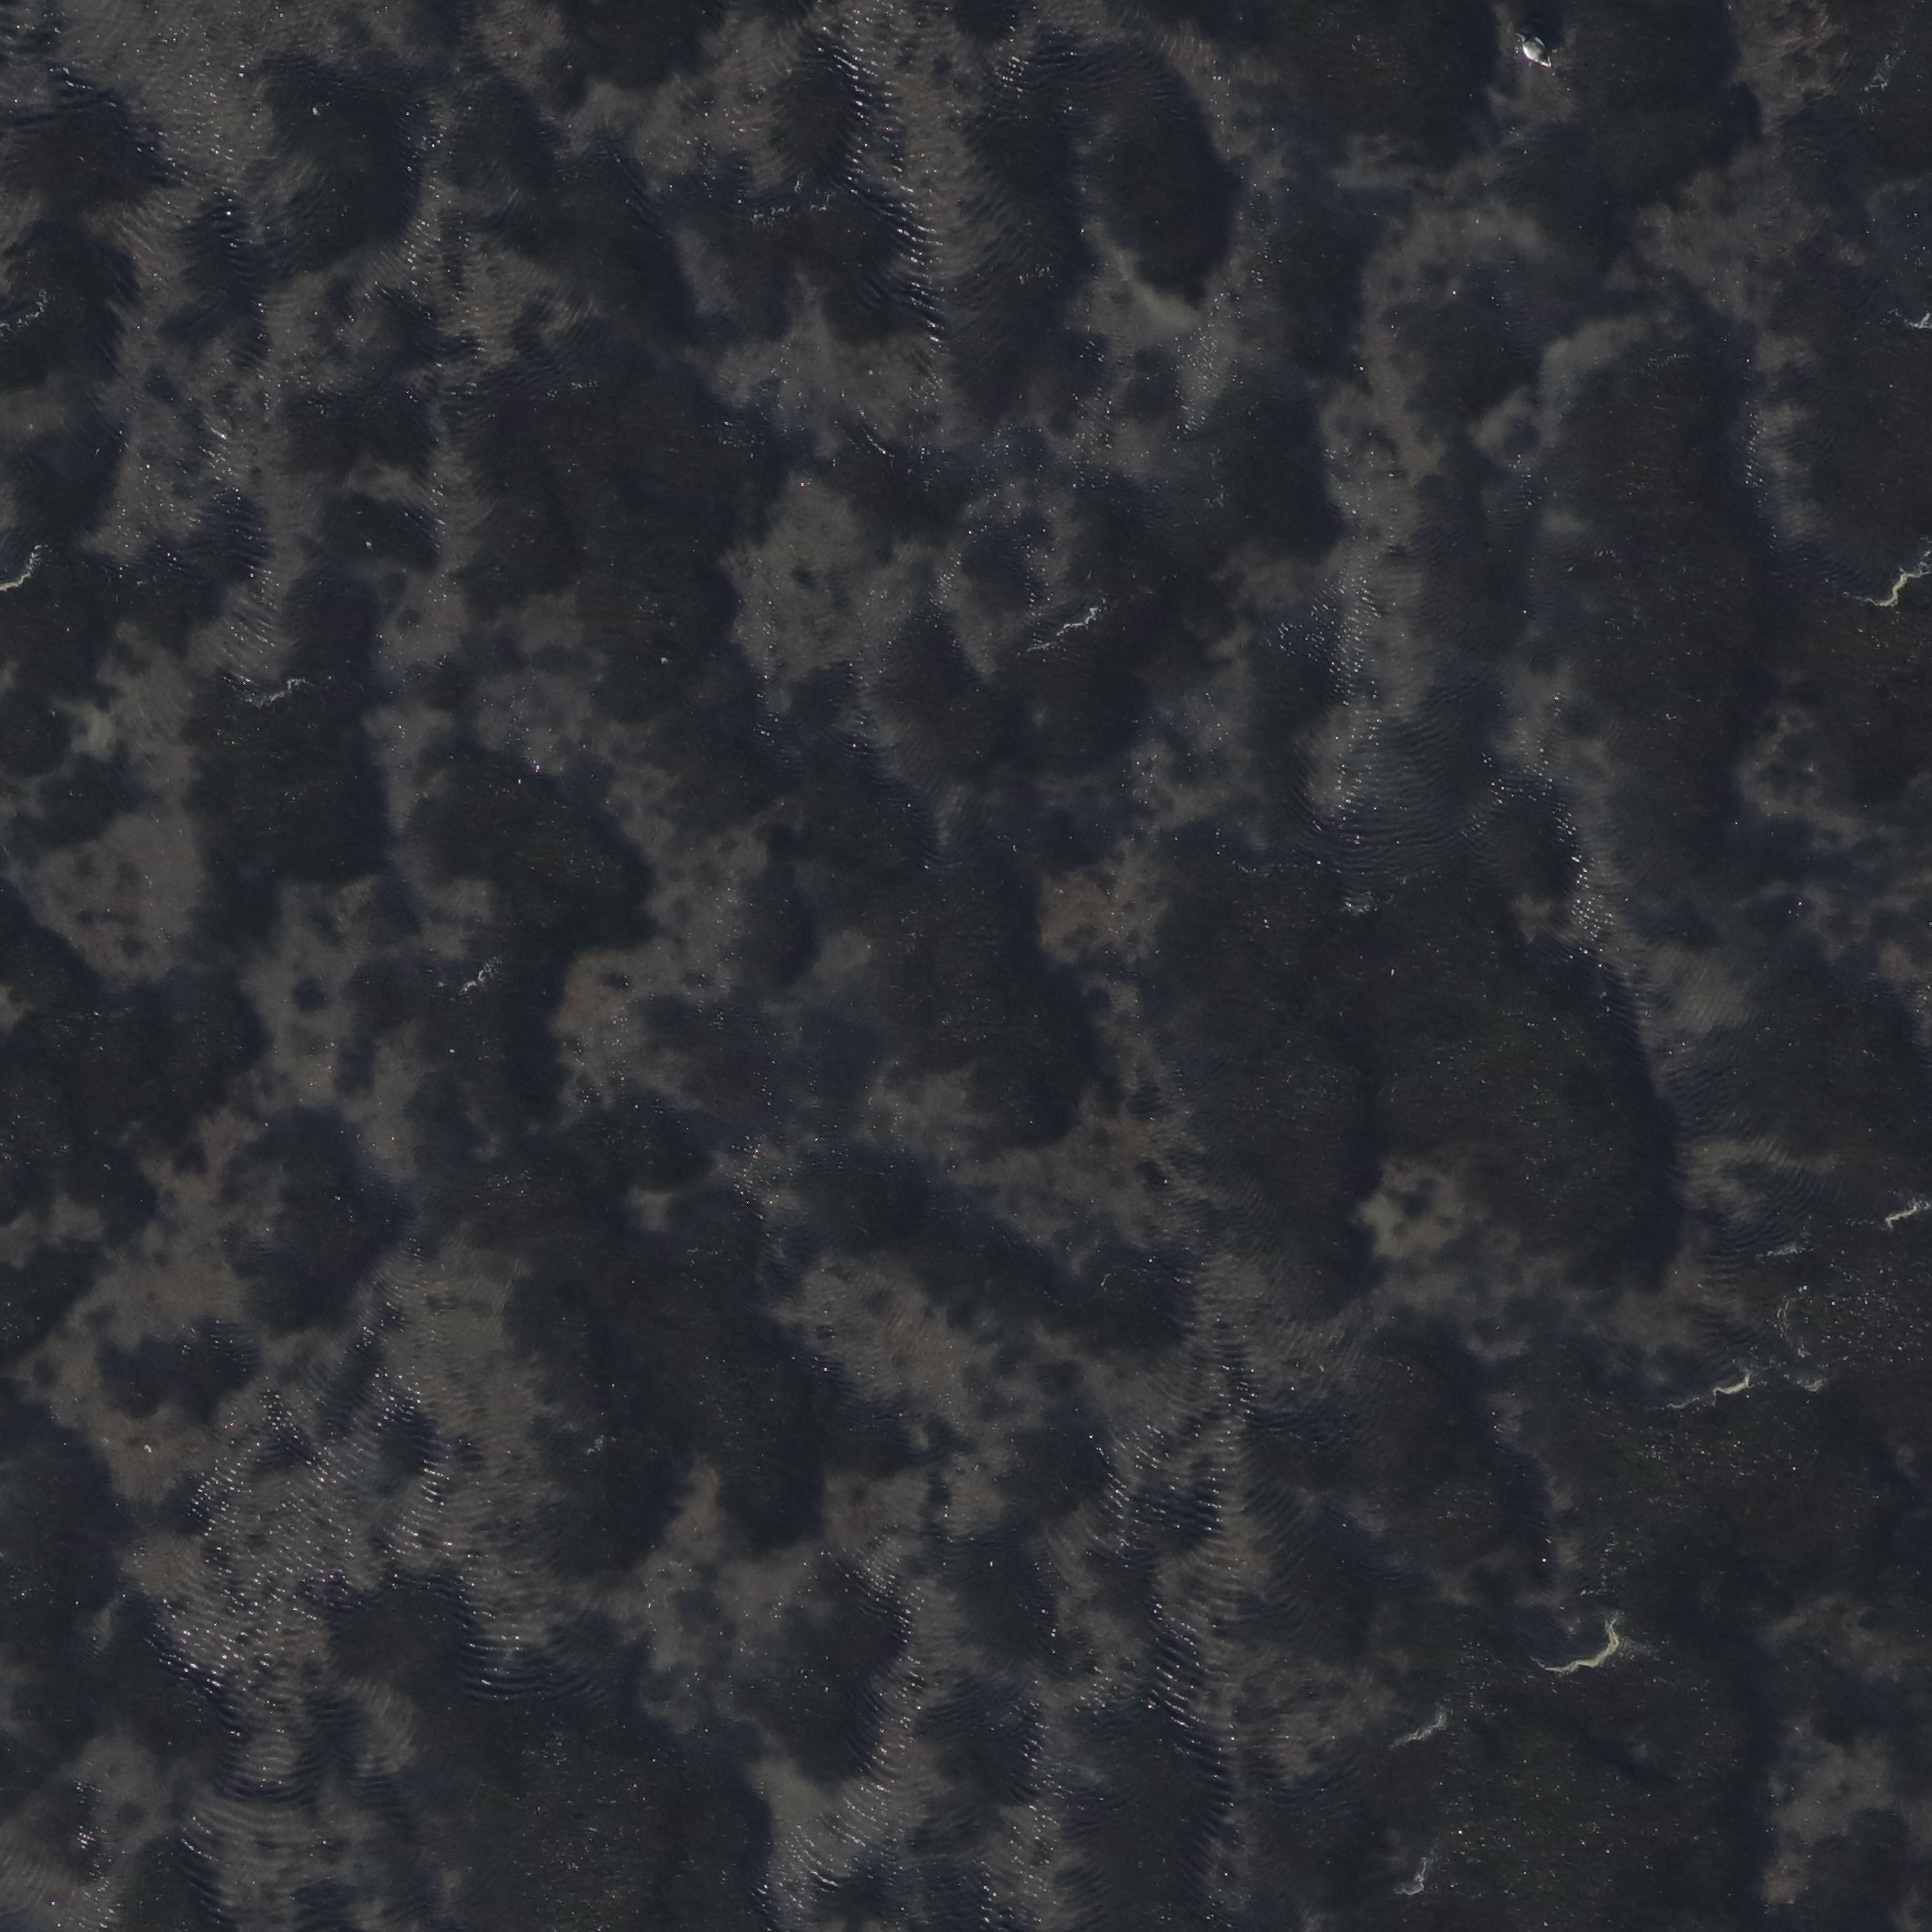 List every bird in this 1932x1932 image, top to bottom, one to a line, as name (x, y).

brant (1534, 50)